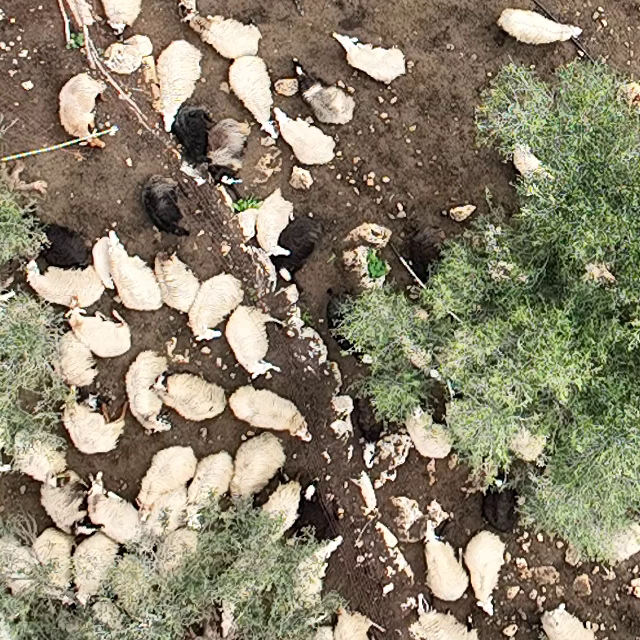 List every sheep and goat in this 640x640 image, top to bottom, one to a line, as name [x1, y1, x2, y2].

sheep [96, 0, 144, 35]
sheep [180, 7, 263, 57]
sheep [497, 9, 583, 46]
sheep [332, 31, 407, 83]
sheep [153, 39, 201, 133]
sheep [228, 54, 280, 142]
sheep [291, 56, 354, 128]
sheep [54, 72, 106, 151]
sheep [273, 104, 334, 165]
sheep [172, 107, 211, 167]
sheep [206, 118, 248, 186]
sheep [509, 140, 551, 181]
sheep [143, 173, 190, 236]
sheep [255, 186, 293, 259]
sheep [274, 214, 325, 286]
sheep [31, 223, 93, 268]
sheep [107, 230, 164, 313]
sheep [91, 238, 115, 288]
sheep [153, 251, 201, 310]
sheep [26, 259, 102, 307]
sheep [186, 272, 244, 341]
sheep [0, 285, 17, 370]
sheep [64, 305, 130, 359]
sheep [226, 307, 278, 377]
sheep [51, 328, 99, 384]
sheep [122, 351, 173, 434]
sheep [152, 371, 226, 421]
sheep [228, 383, 312, 447]
sheep [58, 388, 127, 456]
sheep [0, 400, 11, 475]
sheep [400, 407, 455, 460]
sheep [500, 423, 546, 465]
sheep [10, 428, 70, 487]
sheep [231, 435, 285, 517]
sheep [139, 446, 194, 521]
sheep [184, 451, 233, 529]
sheep [38, 470, 101, 536]
sheep [85, 472, 138, 551]
sheep [251, 472, 301, 546]
sheep [484, 480, 515, 531]
sheep [285, 481, 322, 547]
sheep [139, 487, 189, 559]
sheep [422, 519, 469, 602]
sheep [570, 519, 639, 562]
sheep [31, 529, 74, 594]
sheep [463, 529, 506, 618]
sheep [154, 530, 199, 588]
sheep [73, 533, 122, 604]
sheep [0, 534, 76, 608]
sheep [293, 535, 343, 605]
sheep [216, 551, 278, 636]
sheep [117, 554, 164, 623]
sheep [406, 594, 478, 638]
sheep [541, 604, 601, 639]
sheep [336, 609, 383, 638]
sheep [309, 620, 336, 638]